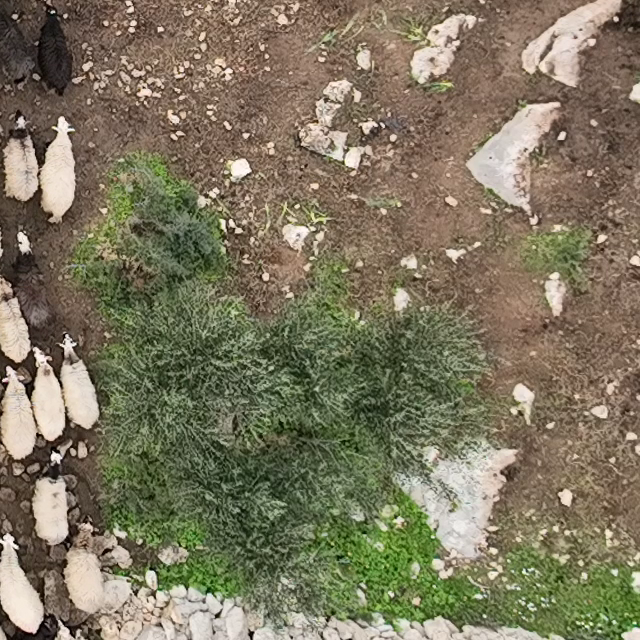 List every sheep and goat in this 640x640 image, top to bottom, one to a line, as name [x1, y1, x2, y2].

sheep [0, 0, 28, 81]
sheep [37, 5, 71, 95]
sheep [0, 109, 39, 203]
sheep [38, 115, 78, 223]
sheep [14, 231, 52, 331]
sheep [0, 273, 31, 362]
sheep [58, 334, 99, 429]
sheep [31, 347, 65, 443]
sheep [0, 366, 35, 460]
sheep [33, 447, 69, 546]
sheep [64, 514, 104, 614]
sheep [0, 531, 44, 633]
sheep [41, 569, 72, 622]
sheep [0, 603, 6, 638]